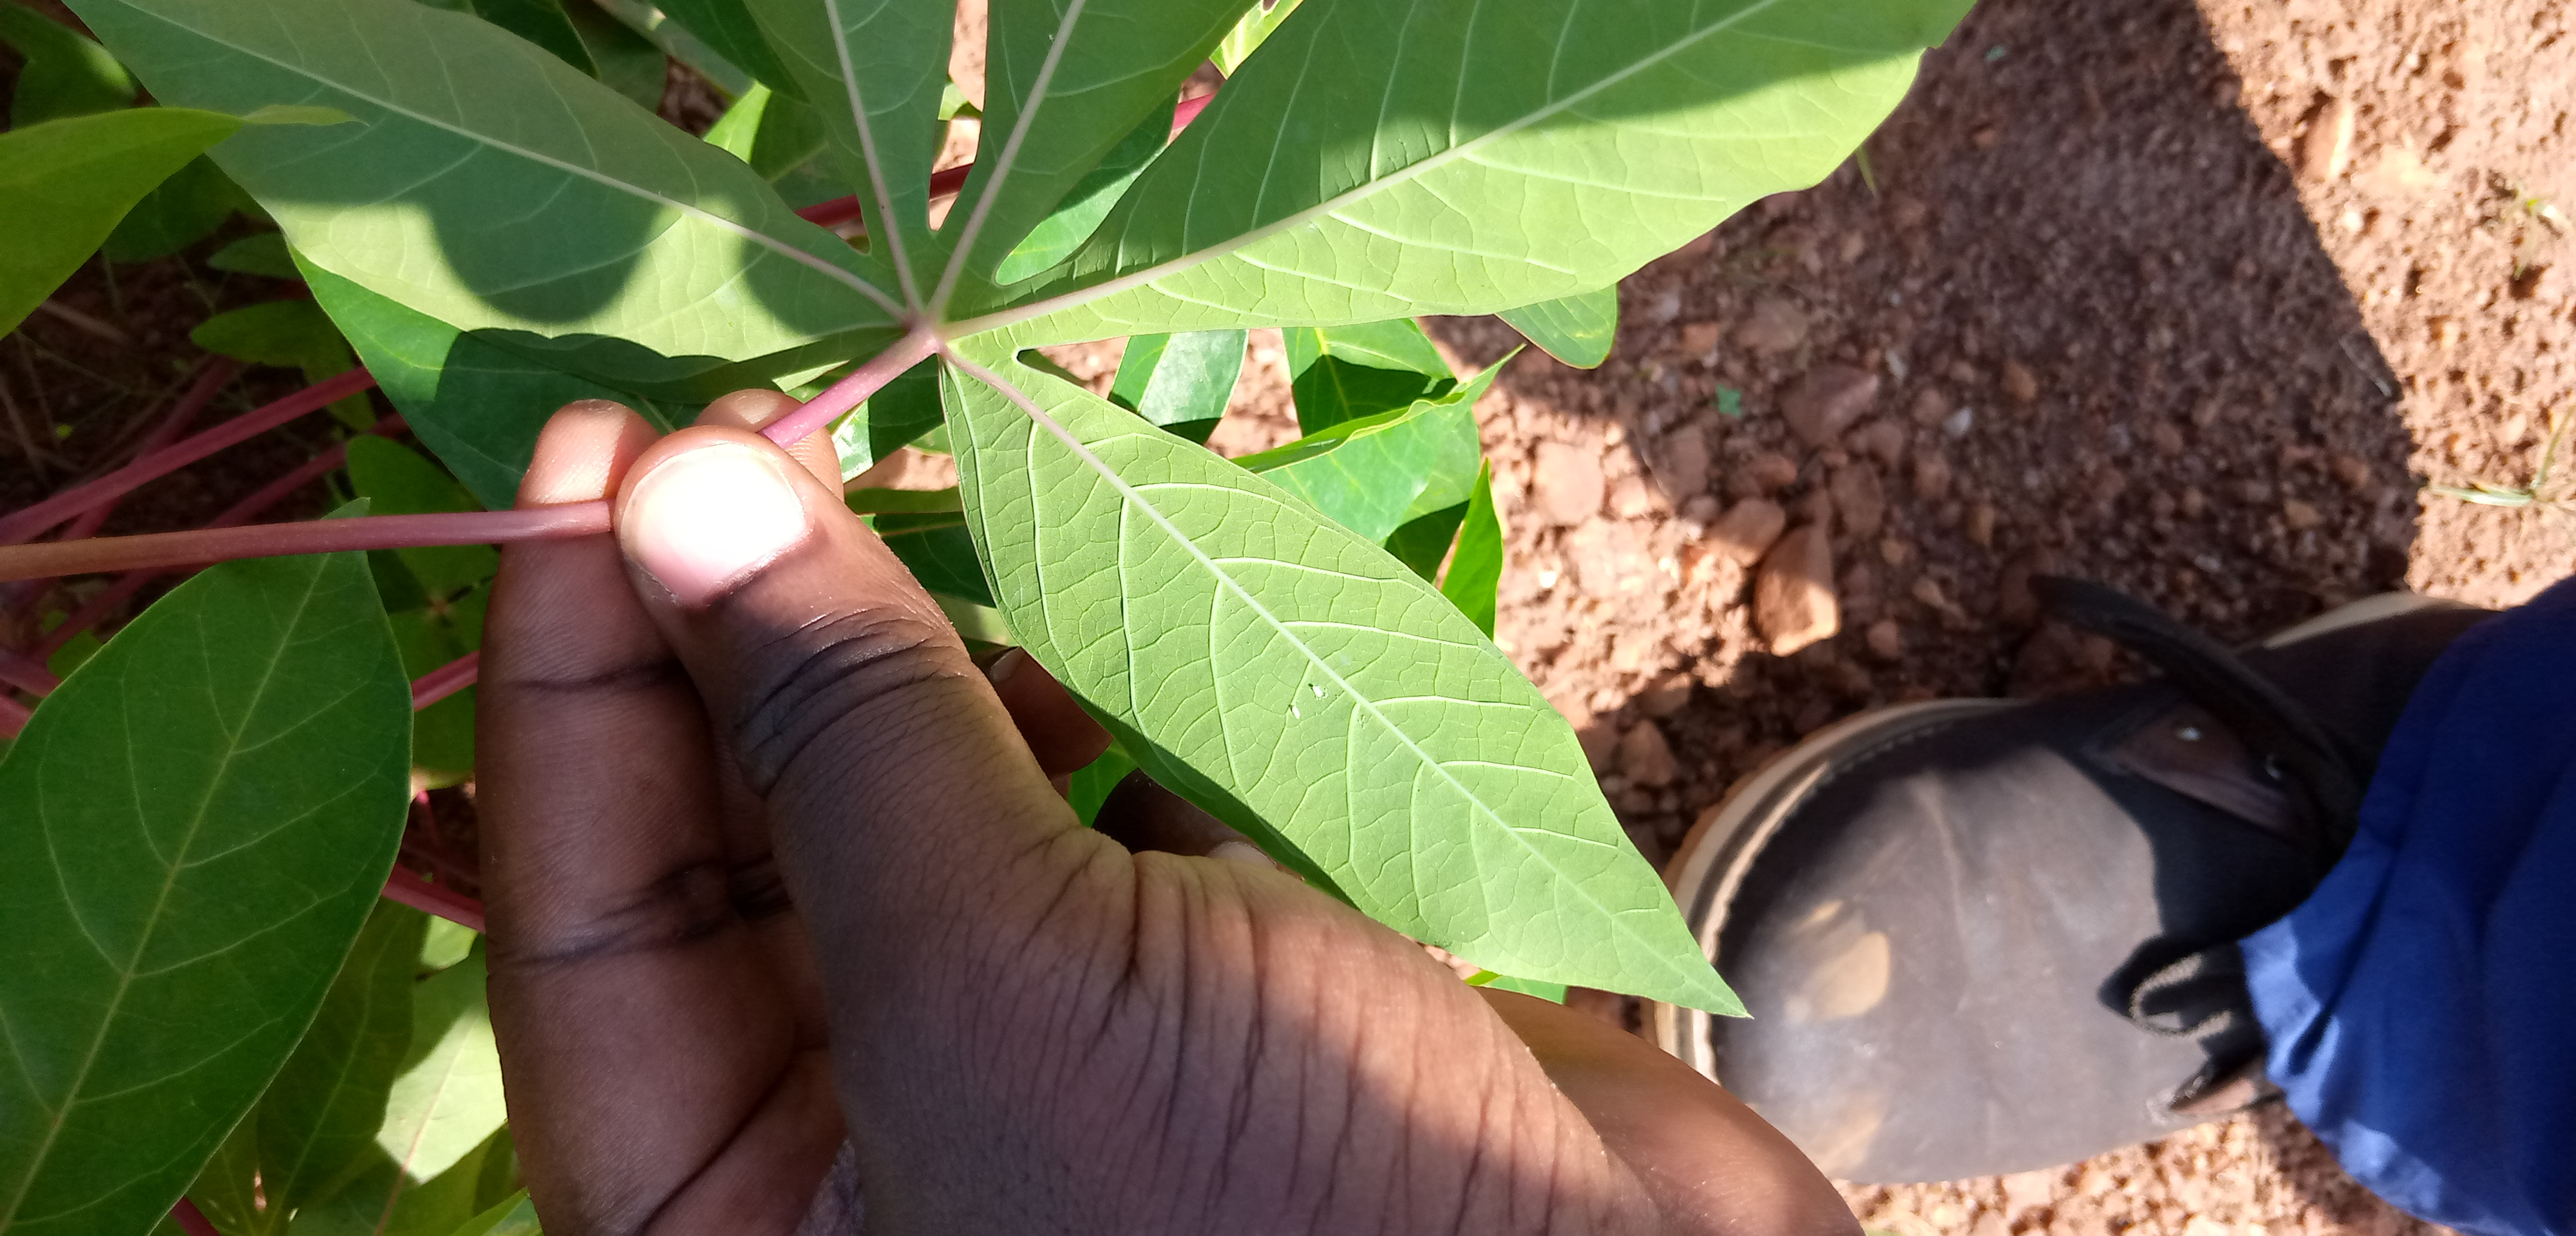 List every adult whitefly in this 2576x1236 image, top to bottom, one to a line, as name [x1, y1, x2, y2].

whitefly [1033, 24, 1065, 51]
whitefly [1302, 672, 1337, 707]
whitefly [1280, 693, 1308, 727]